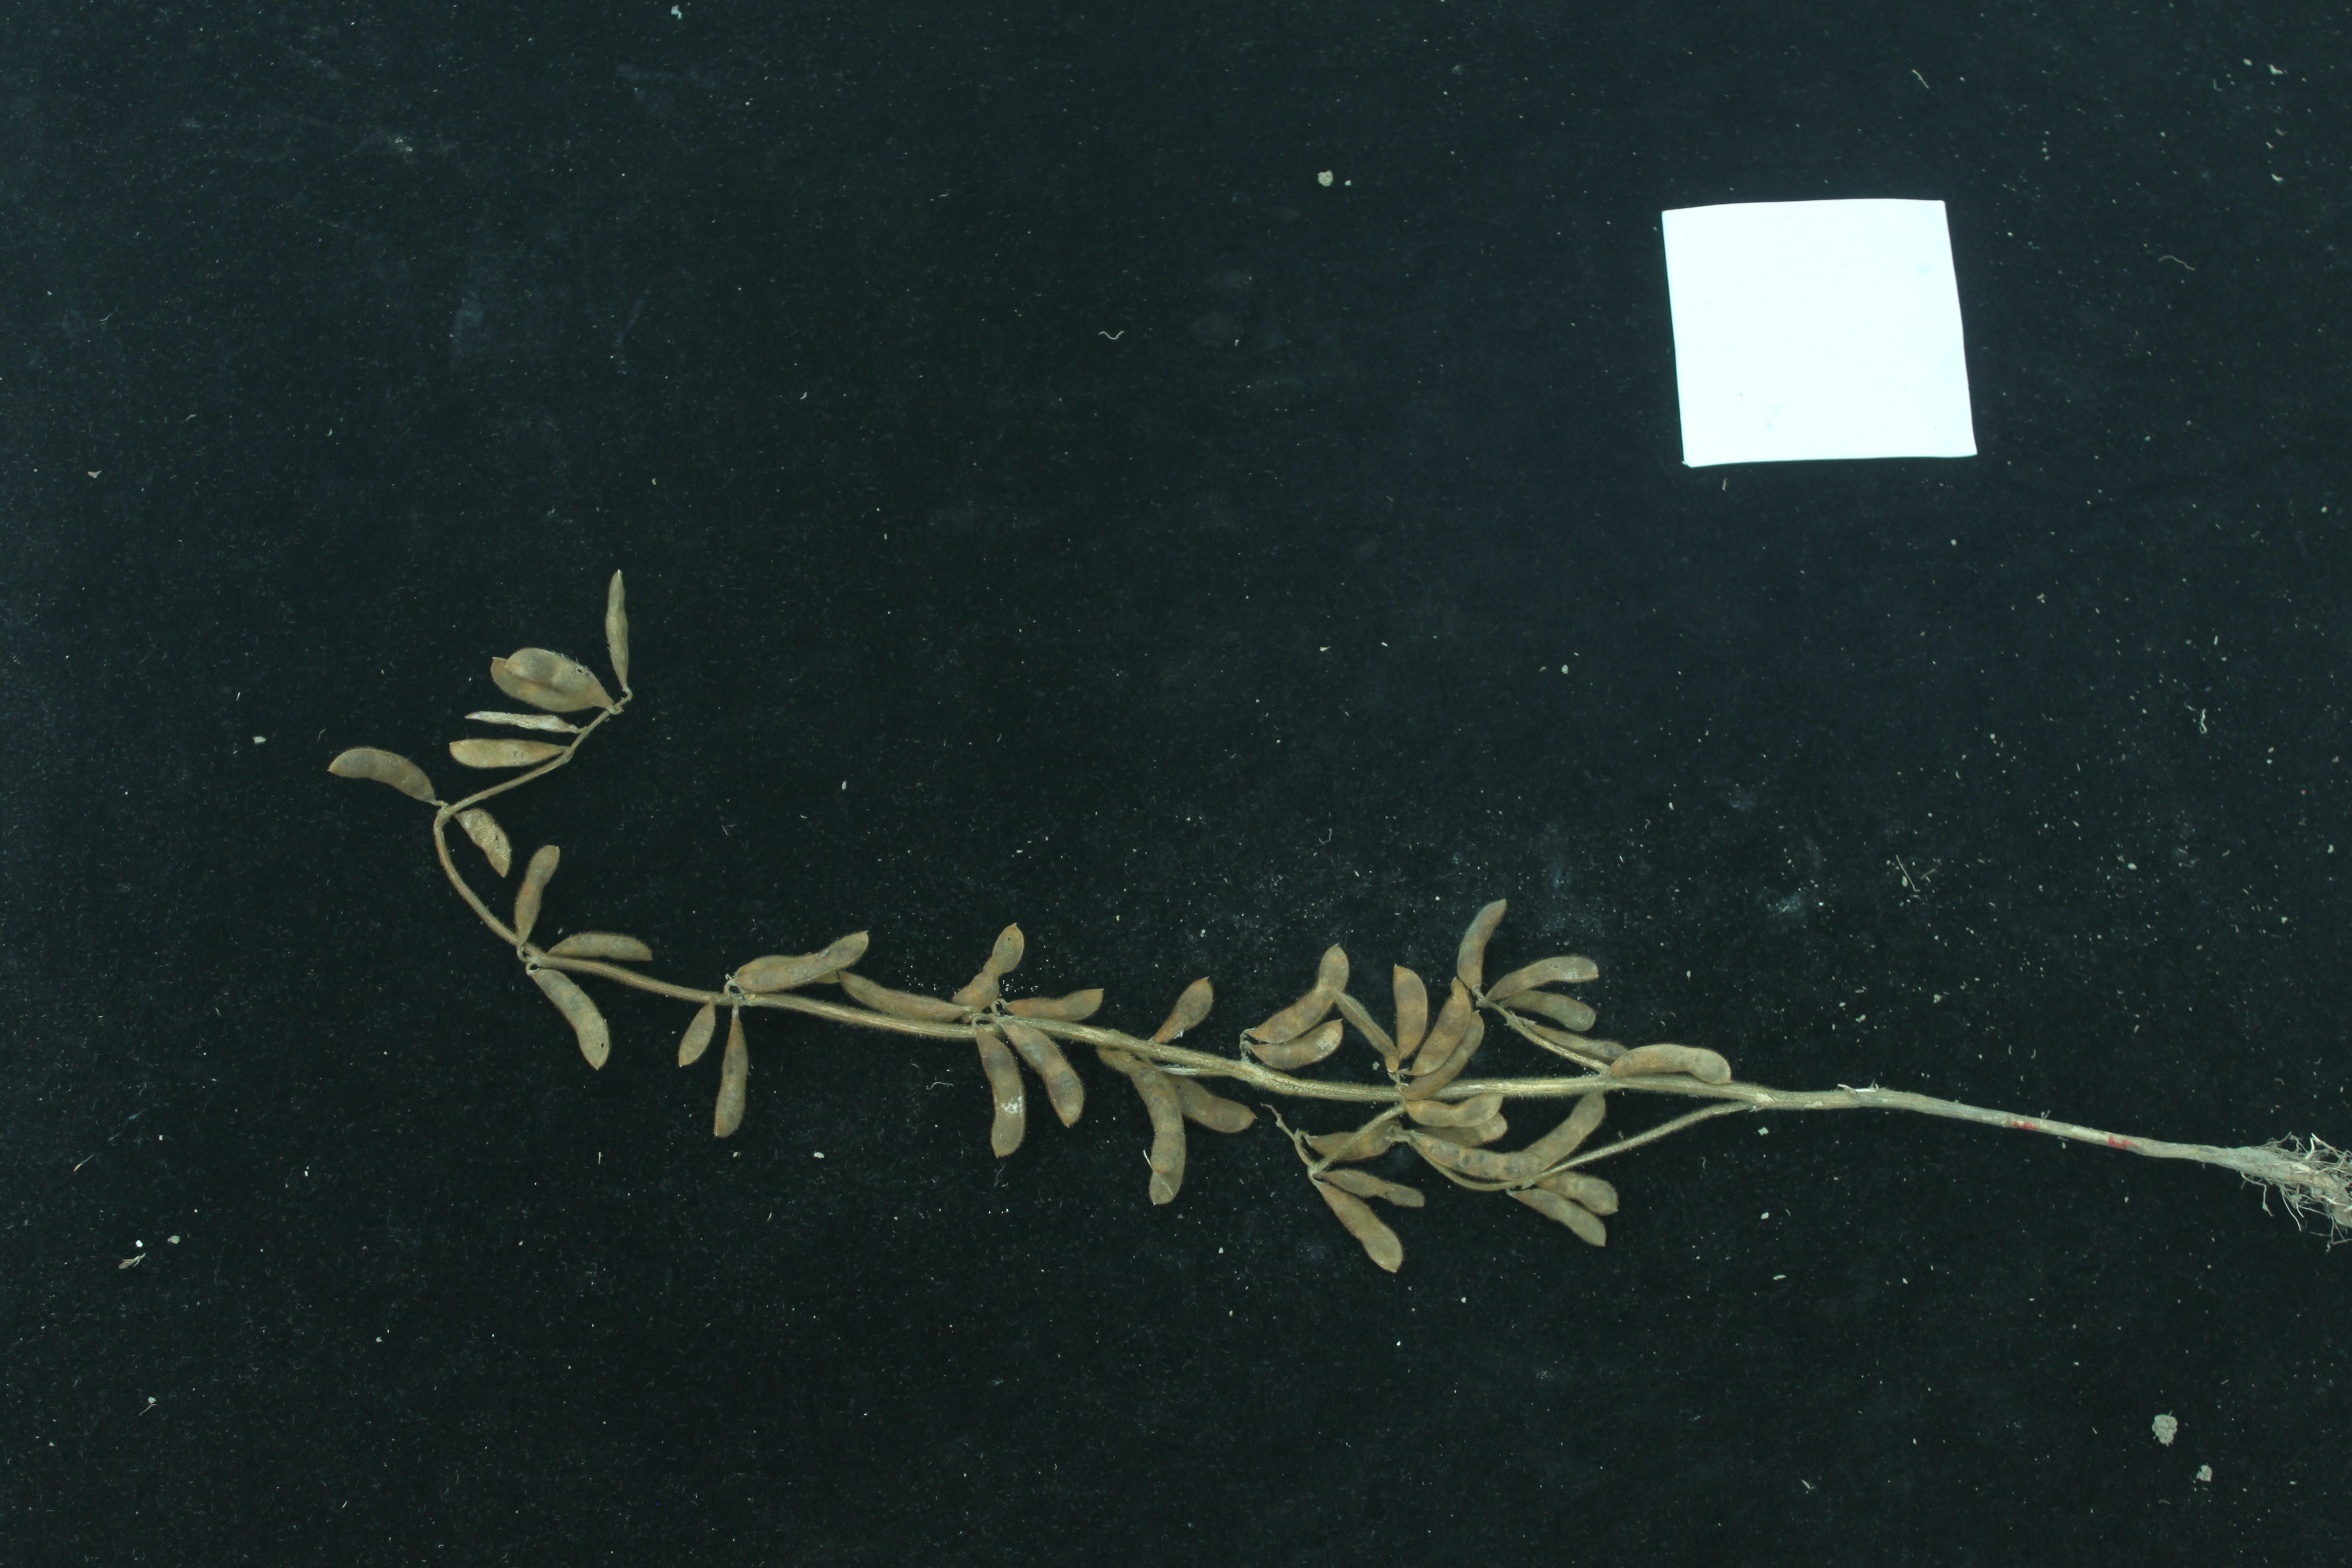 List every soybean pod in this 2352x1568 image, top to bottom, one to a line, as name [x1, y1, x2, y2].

soybean pod [606, 569, 627, 690]
soybean pod [502, 646, 613, 709]
soybean pod [491, 657, 594, 711]
soybean pod [465, 711, 573, 732]
soybean pod [449, 739, 566, 767]
soybean pod [329, 747, 433, 802]
soybean pod [454, 809, 510, 877]
soybean pod [515, 845, 559, 944]
soybean pod [1457, 898, 1507, 995]
soybean pod [953, 922, 1023, 1009]
soybean pod [726, 929, 868, 991]
soybean pod [545, 933, 651, 959]
soybean pod [1244, 942, 1348, 1042]
soybean pod [1486, 955, 1599, 1000]
soybean pod [1393, 964, 1425, 1057]
soybean pod [529, 969, 608, 1070]
soybean pod [837, 969, 971, 1021]
soybean pod [1154, 977, 1212, 1040]
soybean pod [1405, 979, 1471, 1076]
soybean pod [1006, 988, 1103, 1018]
soybean pod [1335, 991, 1399, 1073]
soybean pod [1500, 991, 1594, 1030]
soybean pod [679, 997, 715, 1066]
soybean pod [714, 1006, 748, 1137]
soybean pod [1403, 1009, 1483, 1098]
soybean pod [996, 1019, 1083, 1126]
soybean pod [1247, 1020, 1342, 1069]
soybean pod [1525, 1020, 1629, 1057]
soybean pod [973, 1023, 1026, 1156]
soybean pod [1602, 1043, 1730, 1083]
soybean pod [1097, 1049, 1185, 1203]
soybean pod [1166, 1072, 1256, 1132]
soybean pod [1521, 1092, 1605, 1164]
soybean pod [1402, 1093, 1502, 1125]
soybean pod [1411, 1111, 1507, 1146]
soybean pod [1305, 1121, 1400, 1159]
soybean pod [1410, 1130, 1551, 1180]
soybean pod [1322, 1171, 1424, 1205]
soybean pod [1537, 1173, 1618, 1212]
soybean pod [1312, 1179, 1401, 1270]
soybean pod [1506, 1189, 1605, 1247]